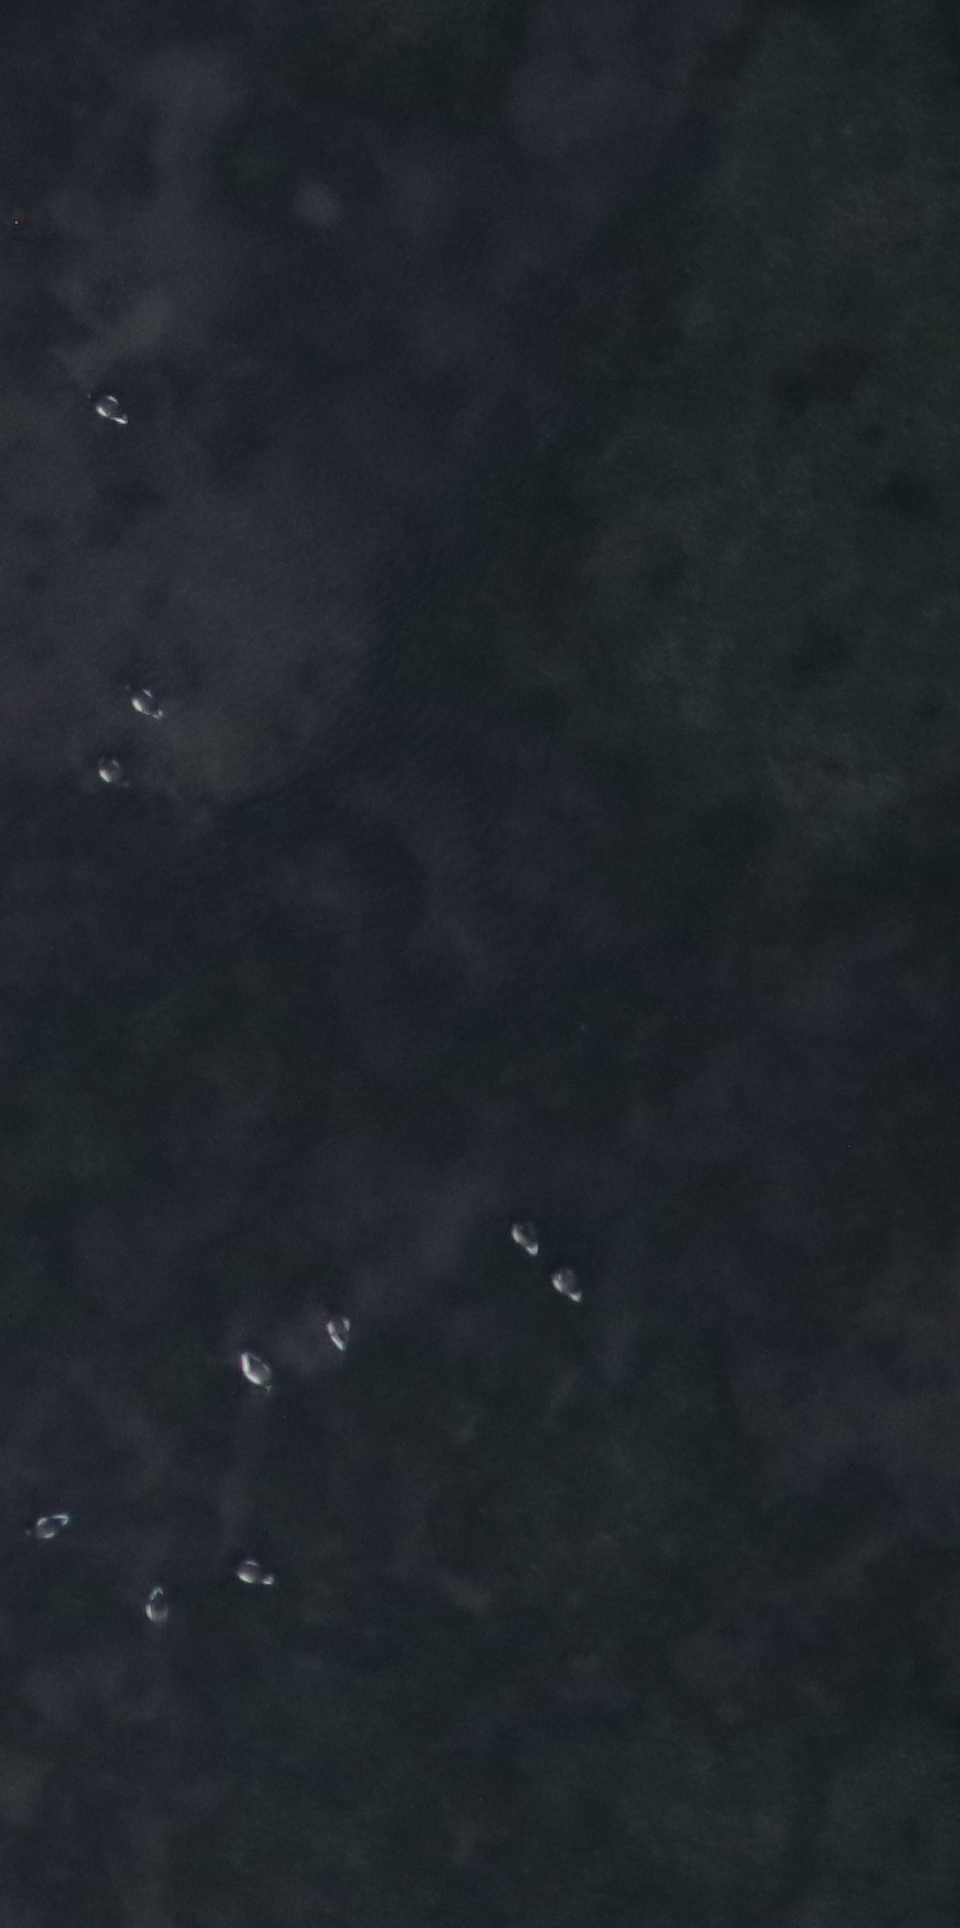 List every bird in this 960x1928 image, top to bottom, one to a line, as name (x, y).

brant (110, 406)
brant (146, 702)
brant (113, 771)
brant (526, 1236)
brant (568, 1282)
brant (340, 1326)
brant (260, 1370)
brant (47, 1526)
brant (254, 1571)
brant (157, 1607)